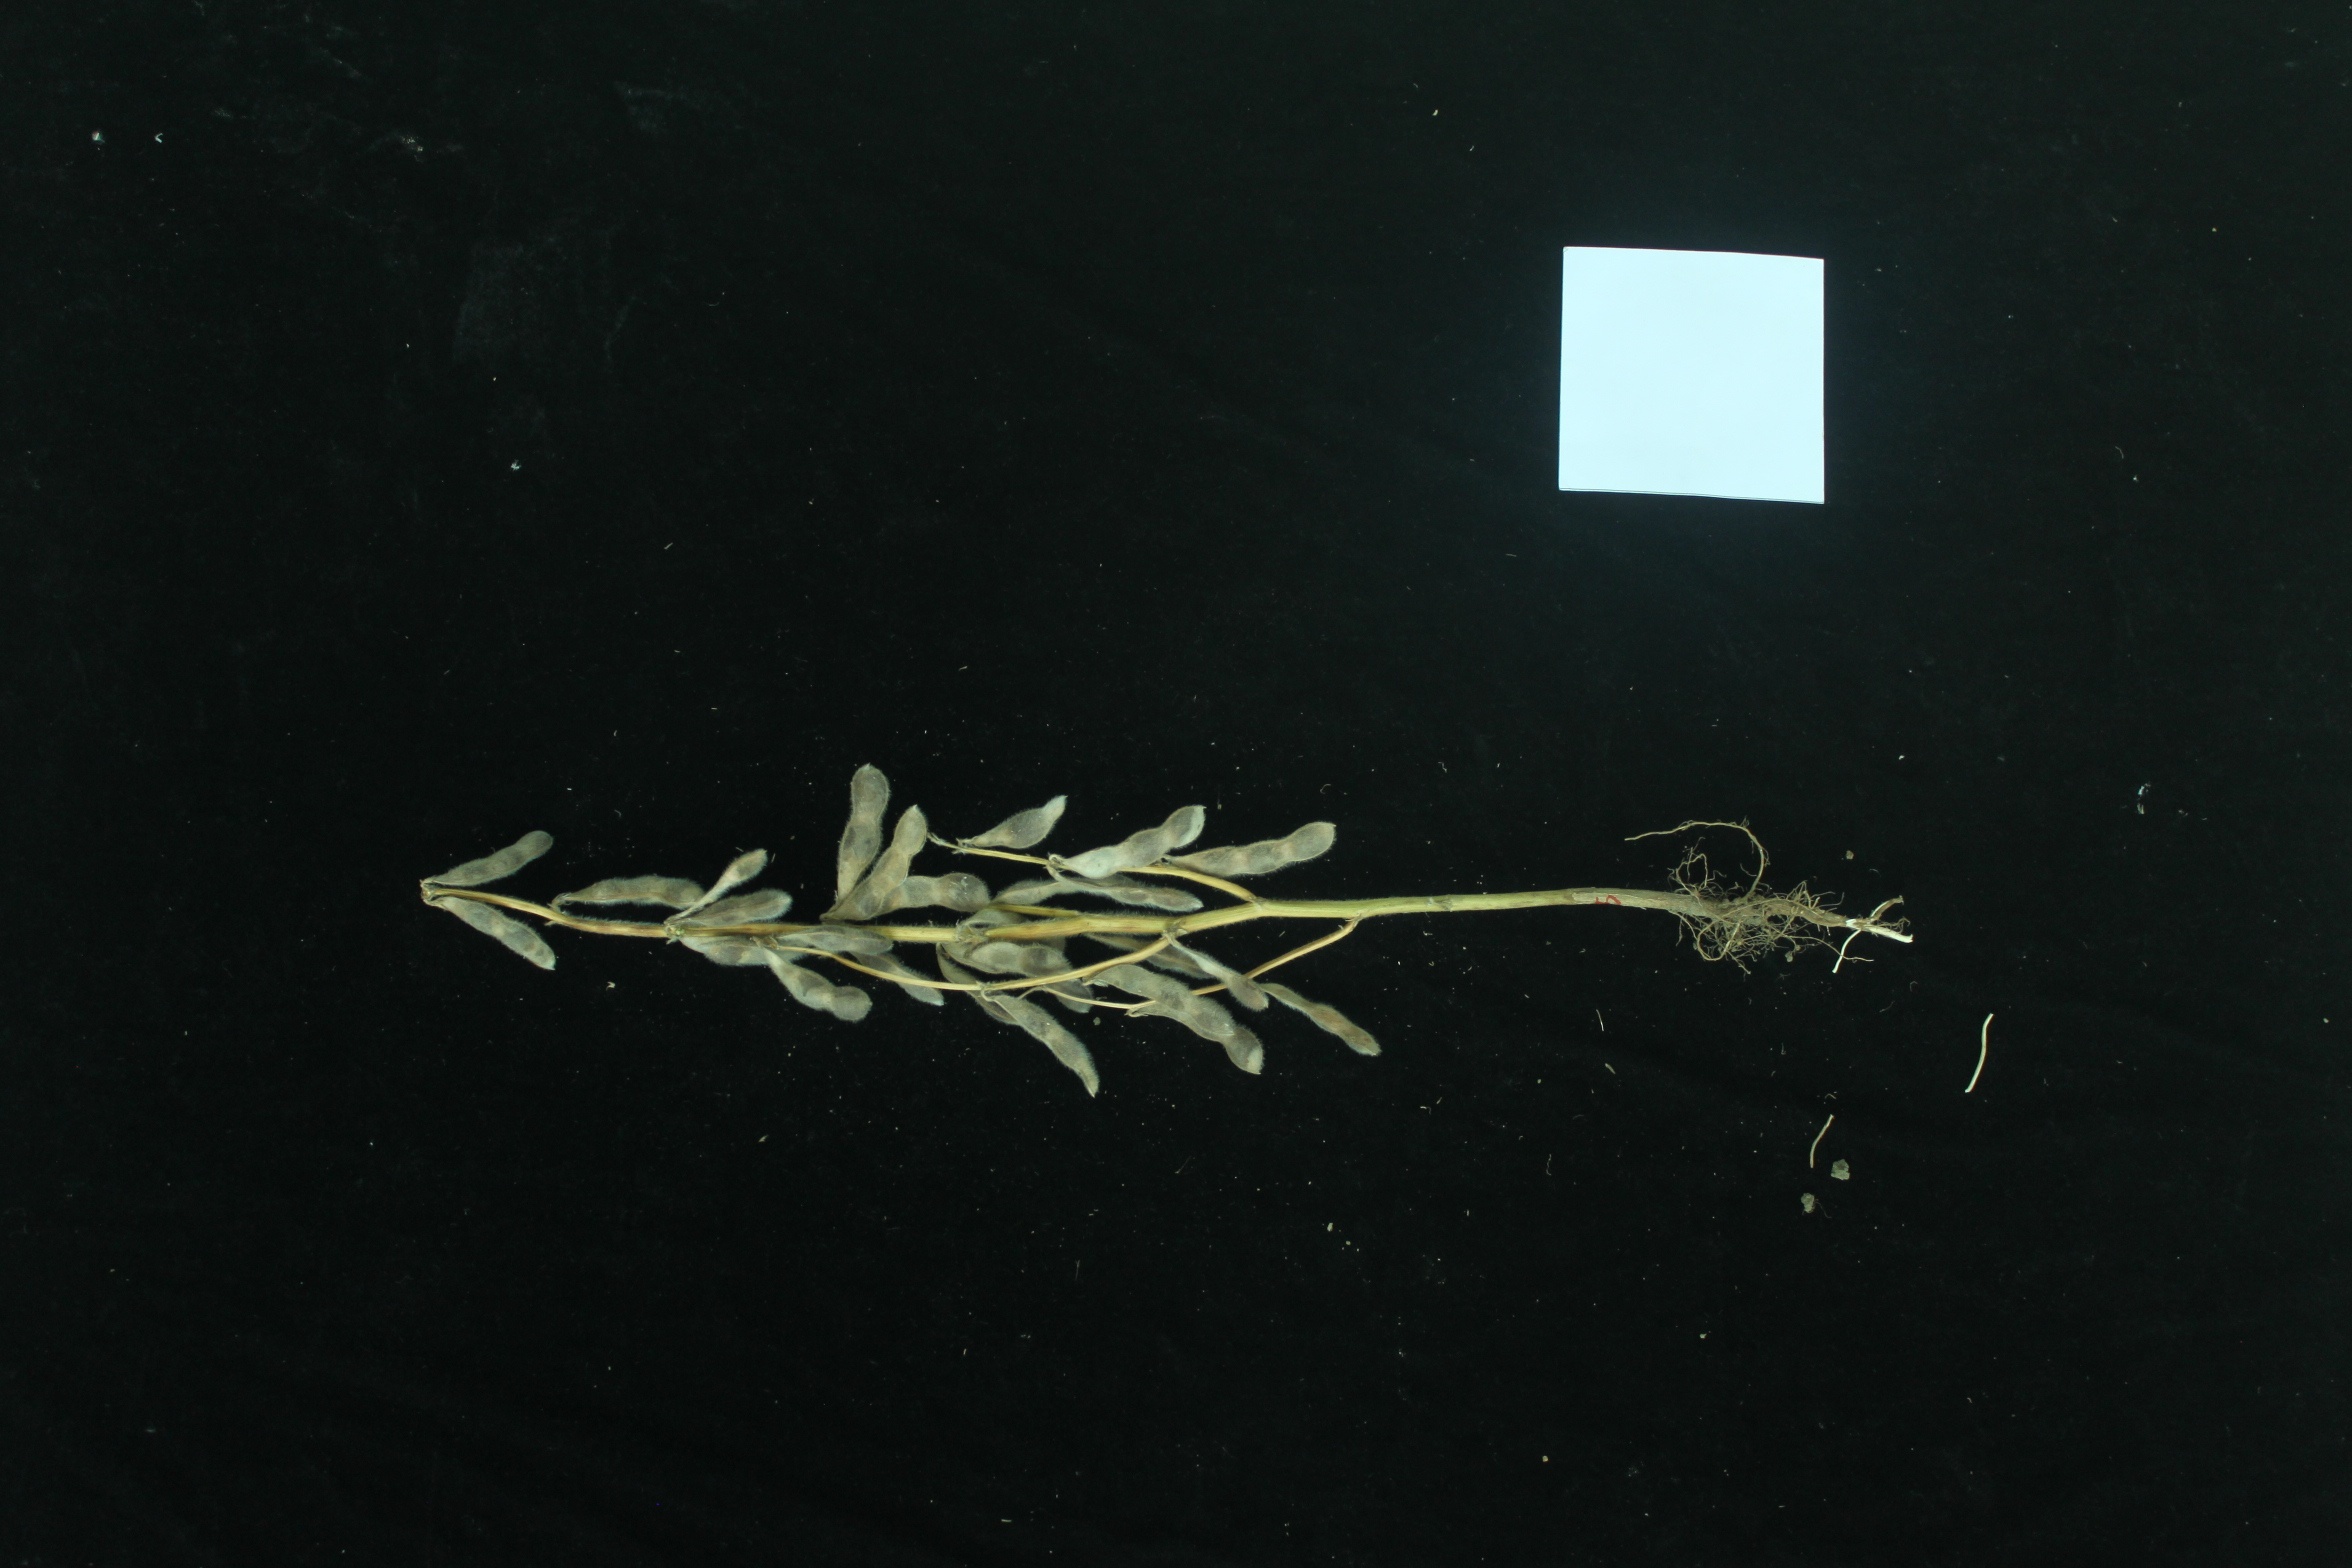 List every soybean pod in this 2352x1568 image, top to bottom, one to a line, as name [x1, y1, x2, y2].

soybean pod [826, 767, 890, 919]
soybean pod [955, 796, 1067, 849]
soybean pod [827, 805, 926, 920]
soybean pod [1051, 806, 1206, 878]
soybean pod [1168, 823, 1335, 876]
soybean pod [423, 831, 552, 887]
soybean pod [665, 850, 766, 926]
soybean pod [1047, 863, 1204, 912]
soybean pod [823, 874, 992, 915]
soybean pod [551, 876, 707, 912]
soybean pod [956, 880, 1060, 931]
soybean pod [659, 891, 791, 931]
soybean pod [429, 897, 556, 972]
soybean pod [774, 925, 895, 954]
soybean pod [1087, 934, 1222, 978]
soybean pod [677, 935, 814, 967]
soybean pod [844, 937, 943, 1006]
soybean pod [942, 937, 1065, 974]
soybean pod [1168, 938, 1267, 1010]
soybean pod [962, 943, 1090, 1013]
soybean pod [936, 945, 1044, 1028]
soybean pod [762, 946, 872, 1023]
soybean pod [1081, 966, 1236, 1042]
soybean pod [1239, 985, 1382, 1056]
soybean pod [990, 997, 1098, 1095]
soybean pod [1126, 1001, 1262, 1075]